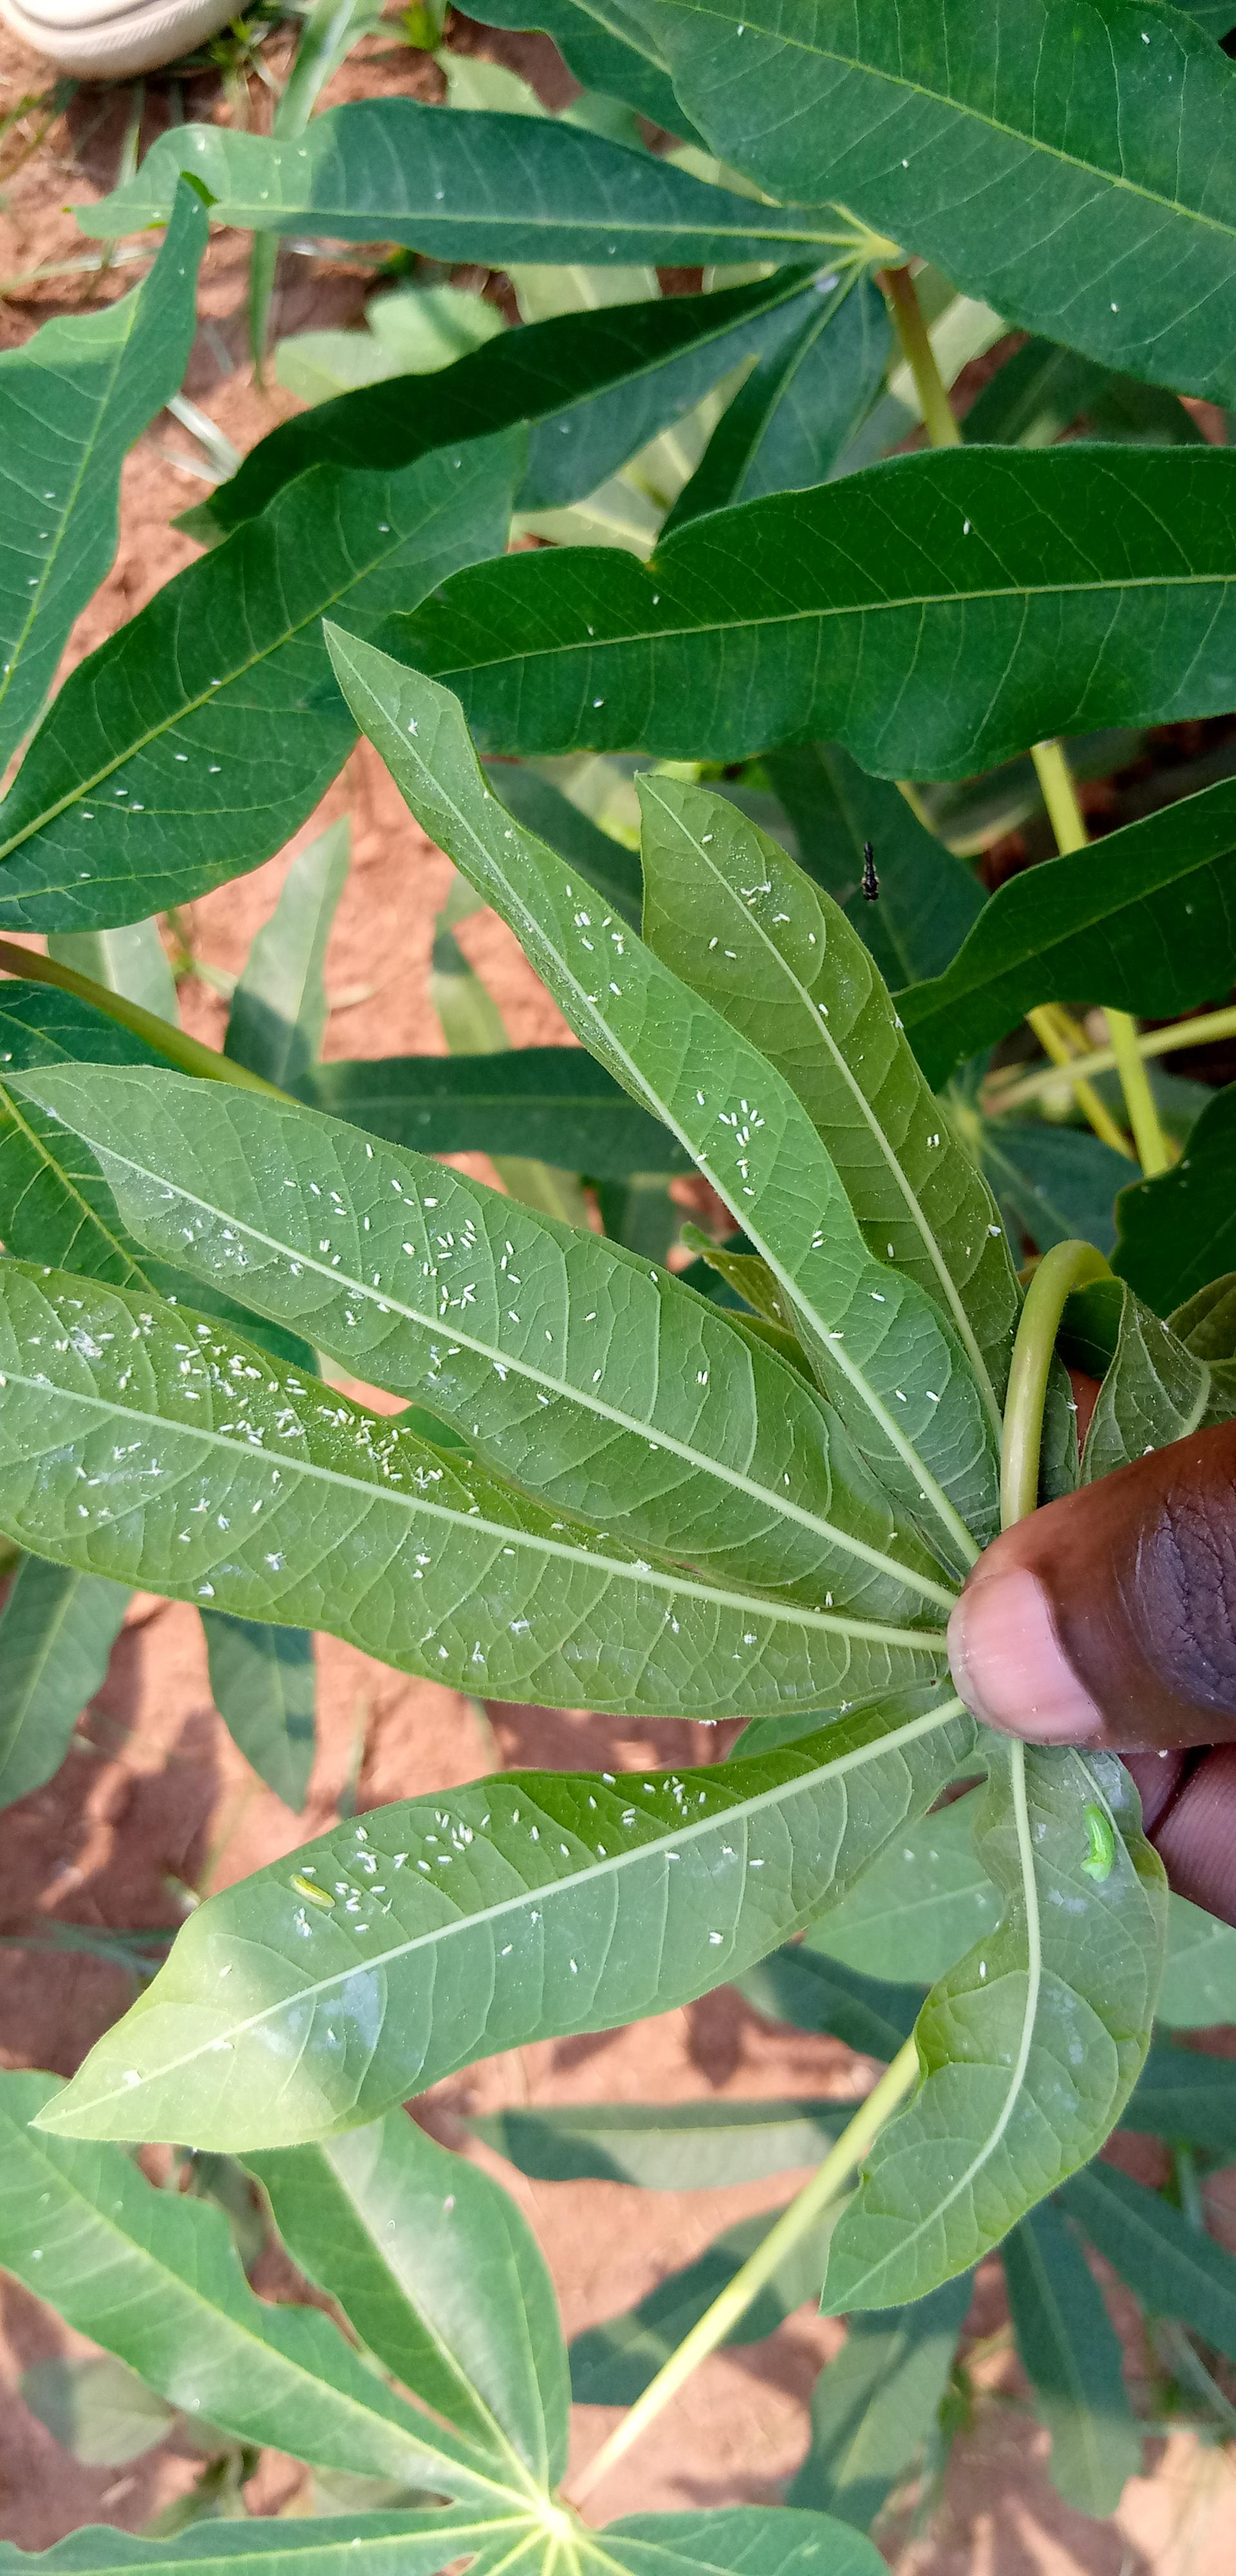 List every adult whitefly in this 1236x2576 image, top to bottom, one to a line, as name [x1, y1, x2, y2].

whitefly [735, 23, 747, 39]
whitefly [1139, 31, 1154, 48]
whitefly [899, 158, 913, 171]
whitefly [1108, 300, 1119, 316]
whitefly [42, 489, 58, 502]
whitefly [961, 517, 977, 538]
whitefly [375, 521, 391, 535]
whitefly [36, 529, 50, 542]
whitefly [24, 574, 42, 587]
whitefly [649, 591, 664, 608]
whitefly [586, 623, 595, 638]
whitefly [3, 662, 12, 676]
whitefly [207, 677, 223, 692]
whitefly [593, 697, 608, 711]
whitefly [405, 717, 423, 740]
whitefly [171, 751, 191, 764]
whitefly [207, 764, 222, 774]
whitefly [113, 786, 130, 798]
whitefly [482, 788, 491, 801]
whitefly [129, 802, 147, 813]
whitefly [79, 810, 98, 822]
whitefly [503, 828, 513, 840]
whitefly [698, 832, 718, 847]
whitefly [77, 870, 93, 884]
whitefly [756, 878, 772, 895]
whitefly [565, 883, 576, 899]
whitefly [738, 884, 758, 898]
whitefly [745, 896, 758, 908]
whitefly [579, 907, 593, 928]
whitefly [571, 911, 583, 930]
whitefly [771, 911, 791, 925]
whitefly [599, 915, 614, 928]
whitefly [610, 931, 625, 942]
whitefly [807, 931, 818, 947]
whitefly [579, 935, 598, 953]
whitefly [707, 935, 718, 952]
whitefly [615, 941, 627, 956]
whitefly [722, 949, 738, 960]
whitefly [608, 981, 625, 998]
whitefly [585, 993, 601, 1005]
whitefly [818, 1001, 832, 1020]
whitefly [893, 1012, 905, 1032]
whitefly [3, 1049, 16, 1066]
whitefly [695, 1087, 708, 1107]
whitefly [738, 1097, 751, 1114]
whitefly [729, 1110, 739, 1128]
whitefly [716, 1111, 731, 1126]
whitefly [754, 1119, 767, 1130]
whitefly [740, 1124, 752, 1142]
whitefly [932, 1132, 944, 1148]
whitefly [735, 1132, 745, 1150]
whitefly [923, 1133, 936, 1150]
whitefly [364, 1141, 373, 1160]
whitefly [695, 1151, 709, 1162]
whitefly [736, 1157, 750, 1166]
whitefly [739, 1164, 751, 1180]
whitefly [389, 1177, 404, 1193]
whitefly [281, 1178, 298, 1189]
whitefly [308, 1182, 322, 1196]
whitefly [740, 1184, 757, 1198]
whitefly [158, 1188, 176, 1199]
whitefly [329, 1189, 345, 1205]
whitefly [422, 1195, 439, 1208]
whitefly [333, 1206, 348, 1218]
whitefly [362, 1215, 373, 1233]
whitefly [464, 1217, 477, 1231]
whitefly [985, 1221, 1002, 1238]
whitefly [182, 1226, 194, 1246]
whitefly [219, 1227, 238, 1240]
whitefly [809, 1227, 826, 1240]
whitefly [445, 1229, 458, 1247]
whitefly [463, 1231, 481, 1242]
whitefly [435, 1235, 449, 1249]
whitefly [458, 1235, 473, 1249]
whitefly [317, 1236, 332, 1253]
whitefly [505, 1238, 516, 1255]
whitefly [809, 1238, 829, 1250]
whitefly [400, 1240, 417, 1256]
whitefly [885, 1241, 897, 1260]
whitefly [964, 1244, 971, 1258]
whitefly [436, 1251, 453, 1261]
whitefly [236, 1251, 252, 1267]
whitefly [500, 1252, 512, 1270]
whitefly [330, 1253, 342, 1266]
whitefly [212, 1258, 226, 1269]
whitefly [288, 1260, 305, 1277]
whitefly [42, 1265, 54, 1278]
whitefly [649, 1269, 661, 1283]
whitefly [373, 1271, 382, 1288]
whitefly [506, 1271, 521, 1285]
whitefly [440, 1282, 451, 1300]
whitefly [462, 1283, 480, 1303]
whitefly [869, 1290, 888, 1304]
whitefly [166, 1293, 178, 1306]
whitefly [459, 1296, 469, 1312]
whitefly [66, 1298, 85, 1311]
whitefly [439, 1299, 447, 1317]
whitefly [376, 1302, 392, 1316]
whitefly [342, 1307, 360, 1329]
whitefly [507, 1309, 522, 1323]
whitefly [139, 1310, 158, 1327]
whitefly [582, 1310, 598, 1323]
whitefly [196, 1320, 212, 1336]
whitefly [130, 1325, 142, 1341]
whitefly [544, 1329, 555, 1342]
whitefly [98, 1330, 116, 1342]
whitefly [827, 1330, 847, 1340]
whitefly [27, 1334, 42, 1346]
whitefly [51, 1336, 73, 1353]
whitefly [173, 1341, 189, 1353]
whitefly [427, 1341, 444, 1368]
whitefly [209, 1342, 228, 1357]
whitefly [447, 1345, 462, 1358]
whitefly [179, 1360, 191, 1376]
whitefly [490, 1361, 510, 1382]
whitefly [244, 1365, 264, 1379]
whitefly [191, 1366, 204, 1377]
whitefly [591, 1367, 603, 1383]
whitefly [1, 1368, 8, 1390]
whitefly [695, 1368, 711, 1387]
whitefly [426, 1369, 439, 1381]
whitefly [118, 1376, 128, 1392]
whitefly [286, 1377, 303, 1387]
whitefly [220, 1380, 239, 1399]
whitefly [267, 1380, 281, 1392]
whitefly [292, 1387, 308, 1397]
whitefly [925, 1388, 942, 1405]
whitefly [183, 1388, 201, 1401]
whitefly [893, 1389, 909, 1404]
whitefly [535, 1391, 550, 1406]
whitefly [1065, 1397, 1081, 1414]
whitefly [238, 1398, 249, 1408]
whitefly [275, 1403, 297, 1419]
whitefly [317, 1405, 335, 1417]
whitefly [336, 1406, 350, 1425]
whitefly [359, 1414, 376, 1428]
whitefly [236, 1417, 245, 1431]
whitefly [218, 1421, 235, 1435]
whitefly [278, 1423, 308, 1441]
whitefly [470, 1423, 485, 1437]
whitefly [400, 1425, 413, 1435]
whitefly [390, 1428, 404, 1443]
whitefly [247, 1435, 263, 1450]
whitefly [646, 1441, 661, 1454]
whitefly [110, 1444, 127, 1463]
whitefly [136, 1457, 166, 1478]
whitefly [74, 1464, 87, 1479]
whitefly [427, 1465, 445, 1482]
whitefly [271, 1468, 283, 1486]
whitefly [781, 1471, 793, 1486]
whitefly [388, 1472, 405, 1481]
whitefly [917, 1489, 930, 1505]
whitefly [189, 1493, 211, 1514]
whitefly [249, 1497, 265, 1515]
whitefly [77, 1502, 89, 1519]
whitefly [467, 1504, 481, 1516]
whitefly [216, 1511, 232, 1533]
whitefly [548, 1520, 565, 1531]
whitefly [177, 1524, 192, 1544]
whitefly [886, 1529, 899, 1542]
whitefly [501, 1544, 517, 1557]
whitefly [262, 1550, 286, 1573]
whitefly [414, 1550, 433, 1566]
whitefly [630, 1555, 653, 1571]
whitefly [411, 1567, 425, 1580]
whitefly [196, 1580, 216, 1598]
whitefly [823, 1589, 836, 1608]
whitefly [668, 1613, 682, 1634]
whitefly [507, 1618, 532, 1636]
whitefly [742, 1630, 759, 1646]
whitefly [469, 1639, 487, 1666]
whitefly [435, 1644, 451, 1661]
whitefly [697, 1718, 718, 1729]
whitefly [601, 1772, 617, 1785]
whitefly [642, 1781, 657, 1793]
whitefly [697, 1790, 707, 1804]
whitefly [588, 1795, 599, 1809]
whitefly [511, 1806, 520, 1825]
whitefly [621, 1807, 637, 1817]
whitefly [433, 1808, 451, 1829]
whitefly [480, 1813, 492, 1827]
whitefly [622, 1816, 637, 1824]
whitefly [530, 1823, 541, 1842]
whitefly [353, 1824, 370, 1841]
whitefly [422, 1833, 439, 1842]
whitefly [560, 1841, 571, 1858]
whitefly [596, 1842, 608, 1856]
whitefly [717, 1843, 735, 1857]
whitefly [354, 1849, 369, 1858]
whitefly [393, 1850, 409, 1869]
whitefly [663, 1851, 682, 1861]
whitefly [436, 1853, 453, 1864]
whitefly [417, 1858, 432, 1873]
whitefly [748, 1858, 767, 1868]
whitefly [362, 1860, 378, 1875]
whitefly [299, 1865, 317, 1874]
whitefly [333, 1879, 349, 1895]
whitefly [369, 1884, 388, 1895]
whitefly [349, 1887, 360, 1896]
whitefly [345, 1896, 360, 1913]
whitefly [292, 1908, 314, 1938]
whitefly [529, 1909, 543, 1926]
whitefly [351, 1922, 371, 1933]
whitefly [707, 1929, 725, 1946]
whitefly [500, 1942, 513, 1956]
whitefly [568, 1957, 577, 1973]
whitefly [977, 1959, 991, 1980]
whitefly [326, 2025, 337, 2042]